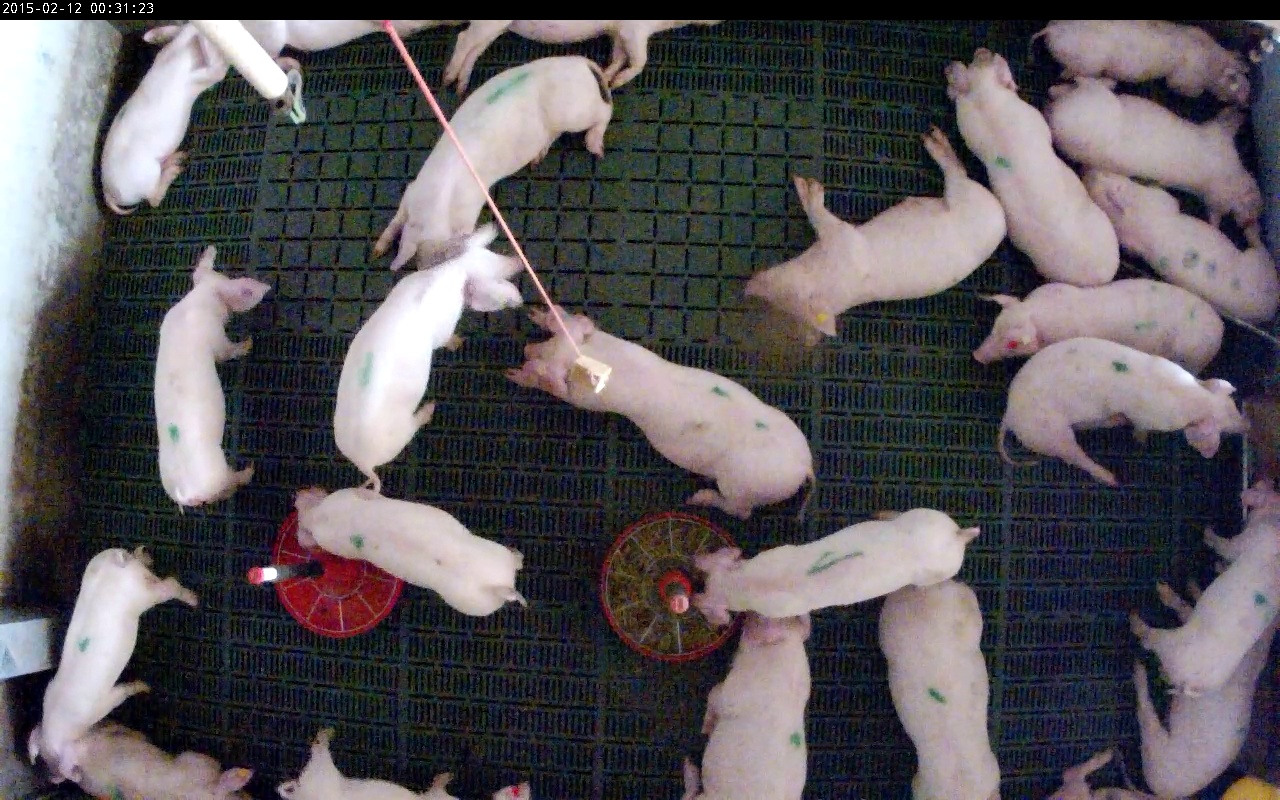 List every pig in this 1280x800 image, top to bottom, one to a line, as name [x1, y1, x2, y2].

pig [446, 19, 723, 99]
pig [101, 21, 231, 219]
pig [240, 21, 461, 74]
pig [1028, 21, 1253, 105]
pig [945, 44, 1120, 289]
pig [372, 56, 615, 277]
pig [1042, 76, 1263, 231]
pig [744, 127, 1007, 348]
pig [1080, 165, 1276, 324]
pig [332, 221, 526, 491]
pig [153, 244, 269, 515]
pig [973, 277, 1223, 381]
pig [498, 302, 818, 523]
pig [995, 337, 1253, 486]
pig [1131, 478, 1279, 697]
pig [295, 486, 531, 617]
pig [696, 506, 983, 625]
pig [27, 545, 203, 784]
pig [881, 579, 1002, 799]
pig [1118, 581, 1279, 798]
pig [684, 610, 815, 799]
pig [74, 715, 254, 799]
pig [277, 727, 530, 799]
pig [1045, 747, 1146, 798]